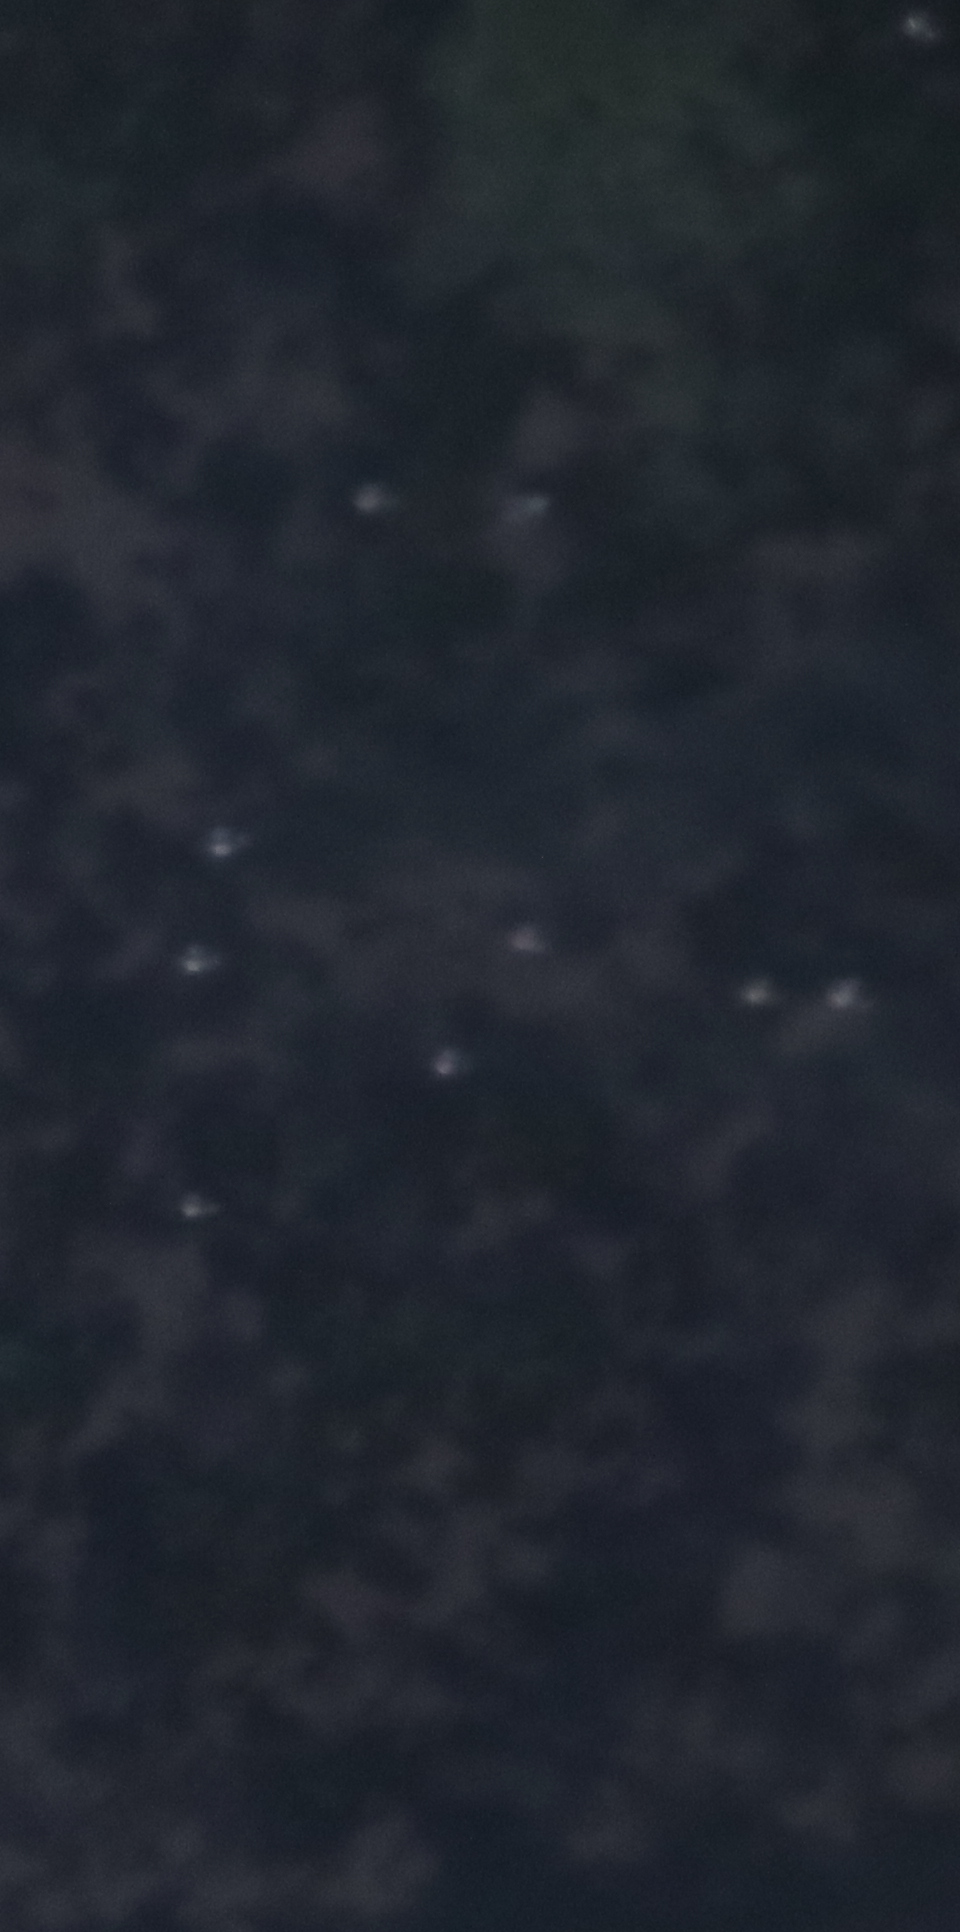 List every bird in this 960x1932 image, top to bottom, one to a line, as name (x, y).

brant (922, 28)
brant (367, 499)
brant (528, 506)
brant (220, 839)
brant (532, 939)
brant (199, 957)
brant (760, 991)
brant (850, 994)
brant (452, 1062)
brant (199, 1203)